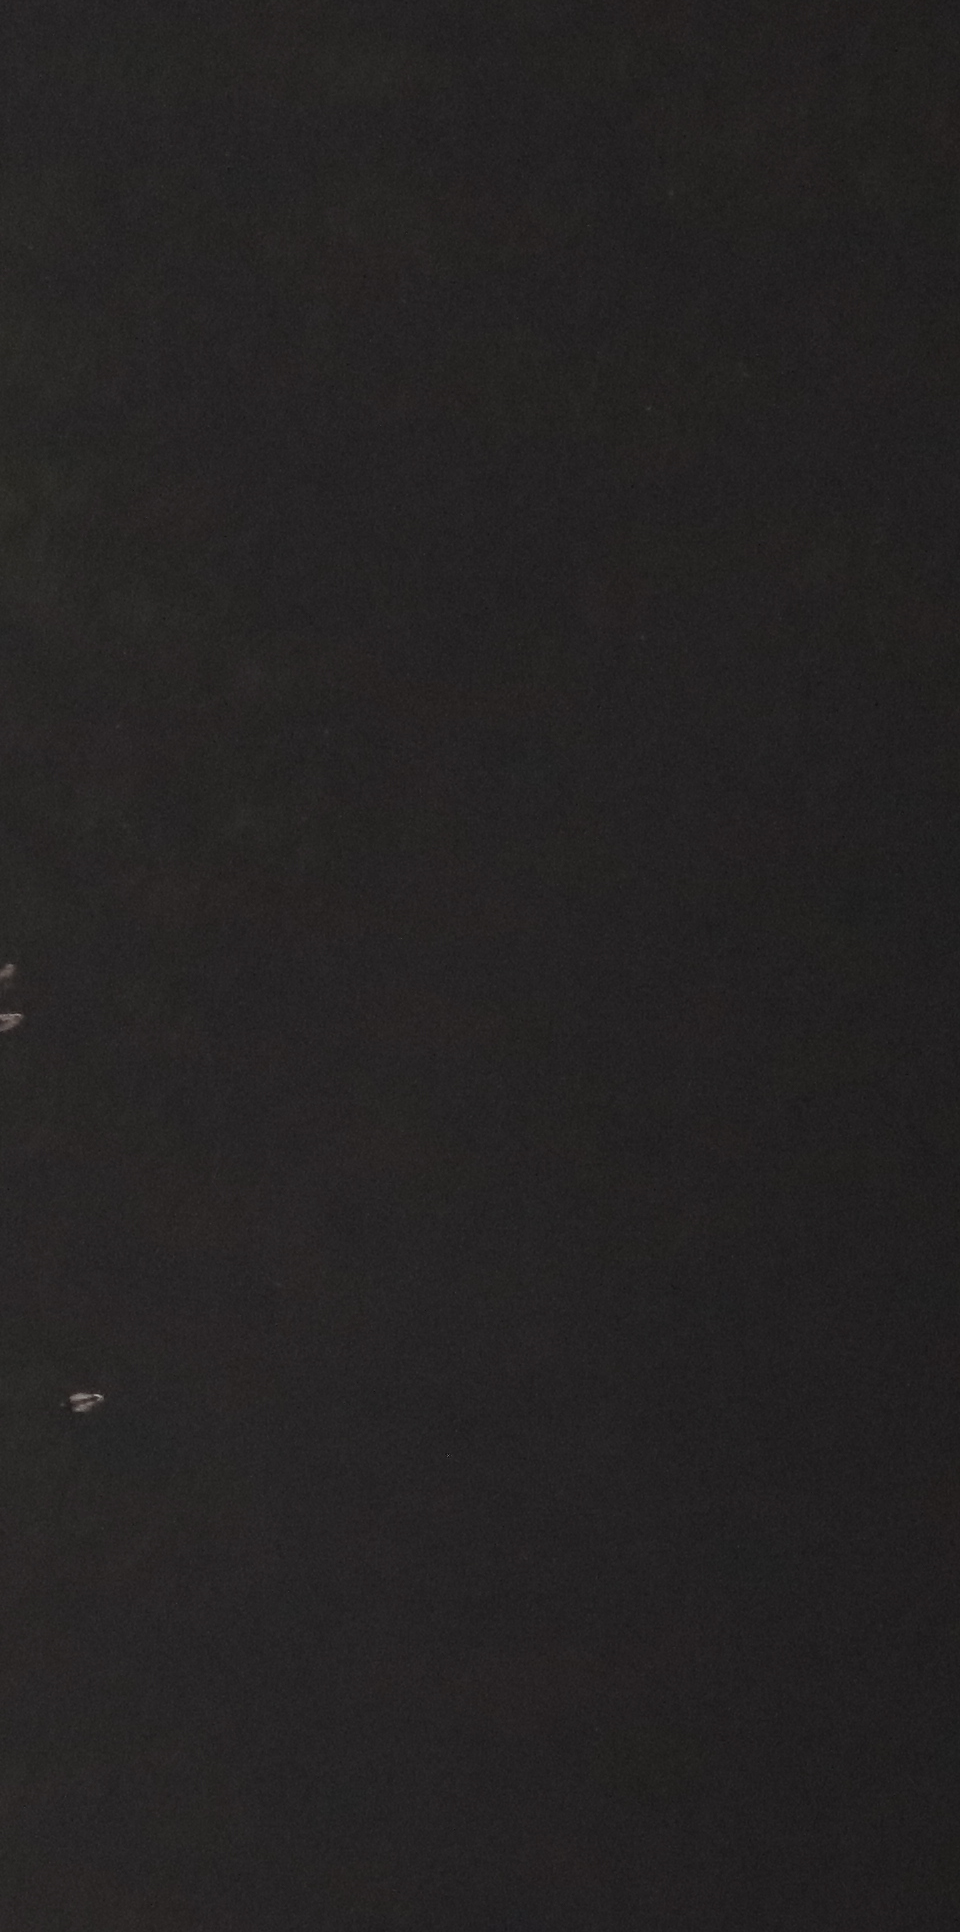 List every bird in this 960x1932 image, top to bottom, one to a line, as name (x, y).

other bird (6, 1027)
other bird (84, 1402)